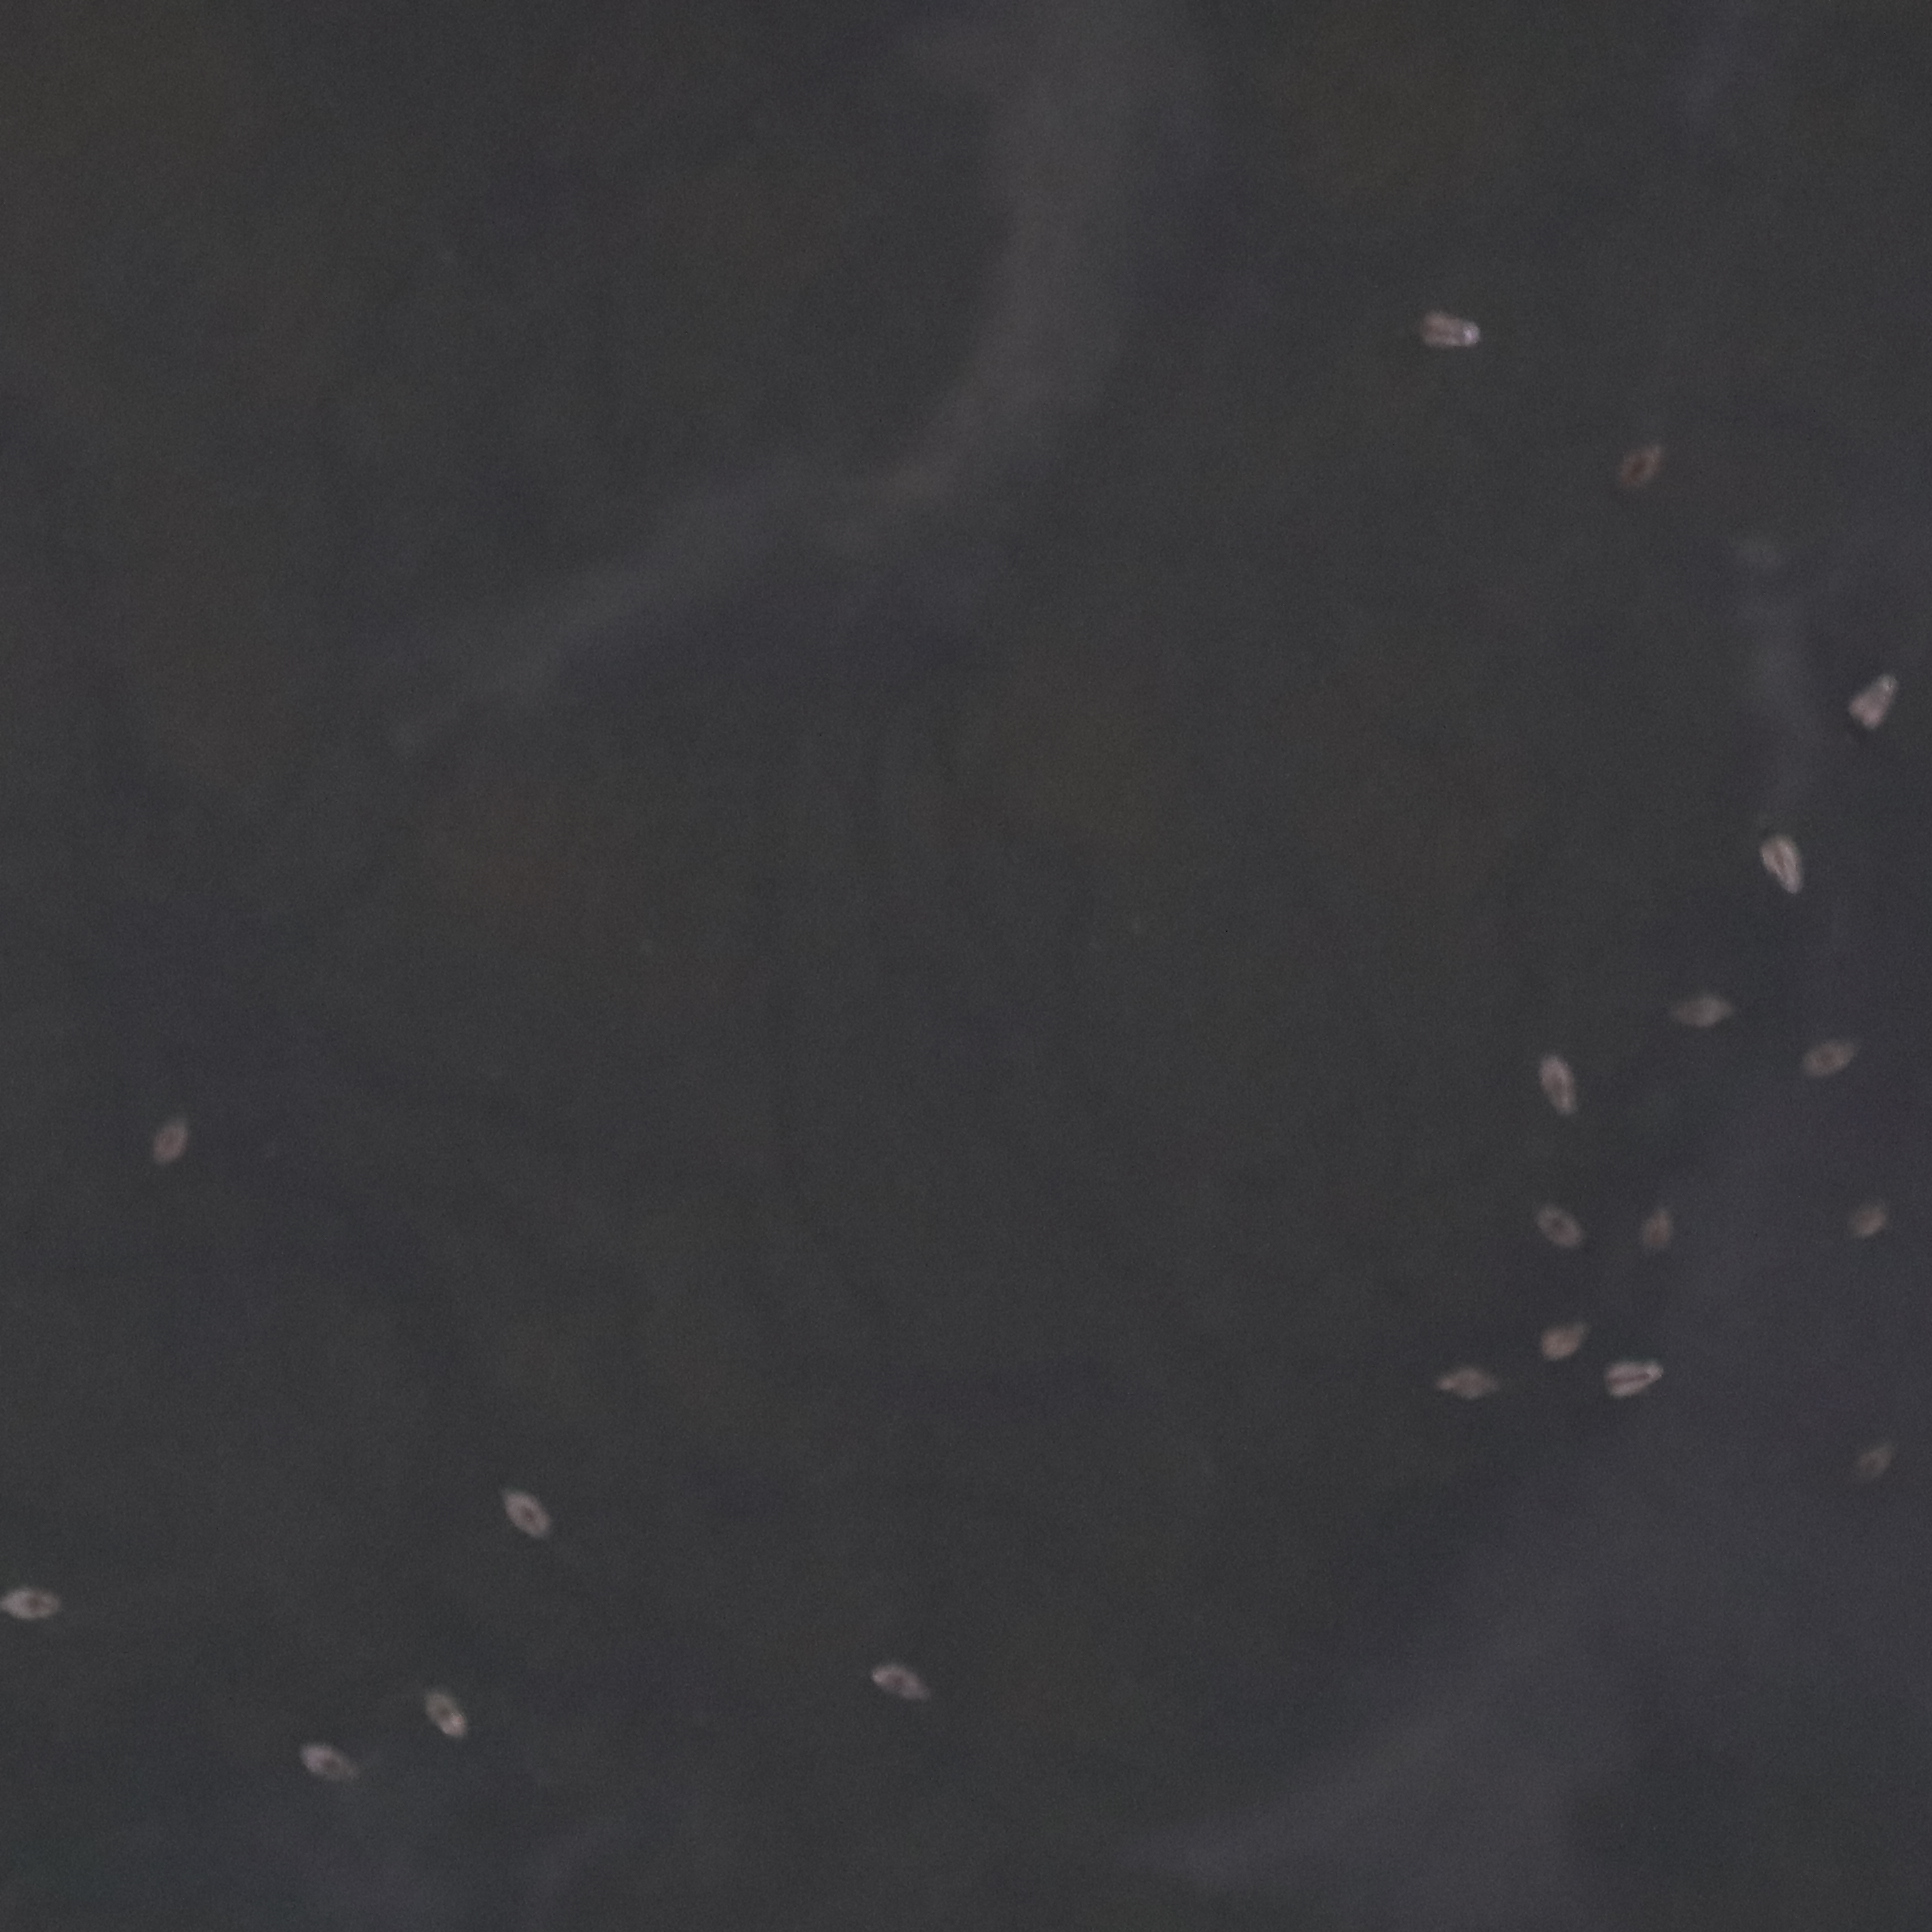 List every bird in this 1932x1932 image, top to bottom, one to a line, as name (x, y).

other bird (1439, 343)
other bird (1655, 457)
other bird (1885, 689)
other bird (1781, 854)
other bird (1691, 1018)
other bird (1823, 1061)
other bird (1564, 1094)
other bird (162, 1156)
other bird (1559, 1214)
other bird (1865, 1235)
other bird (1662, 1237)
other bird (1559, 1331)
other bird (1624, 1369)
other bird (1475, 1373)
other bird (1867, 1465)
other bird (526, 1502)
other bird (44, 1607)
other bird (908, 1683)
other bird (456, 1705)
other bird (307, 1770)